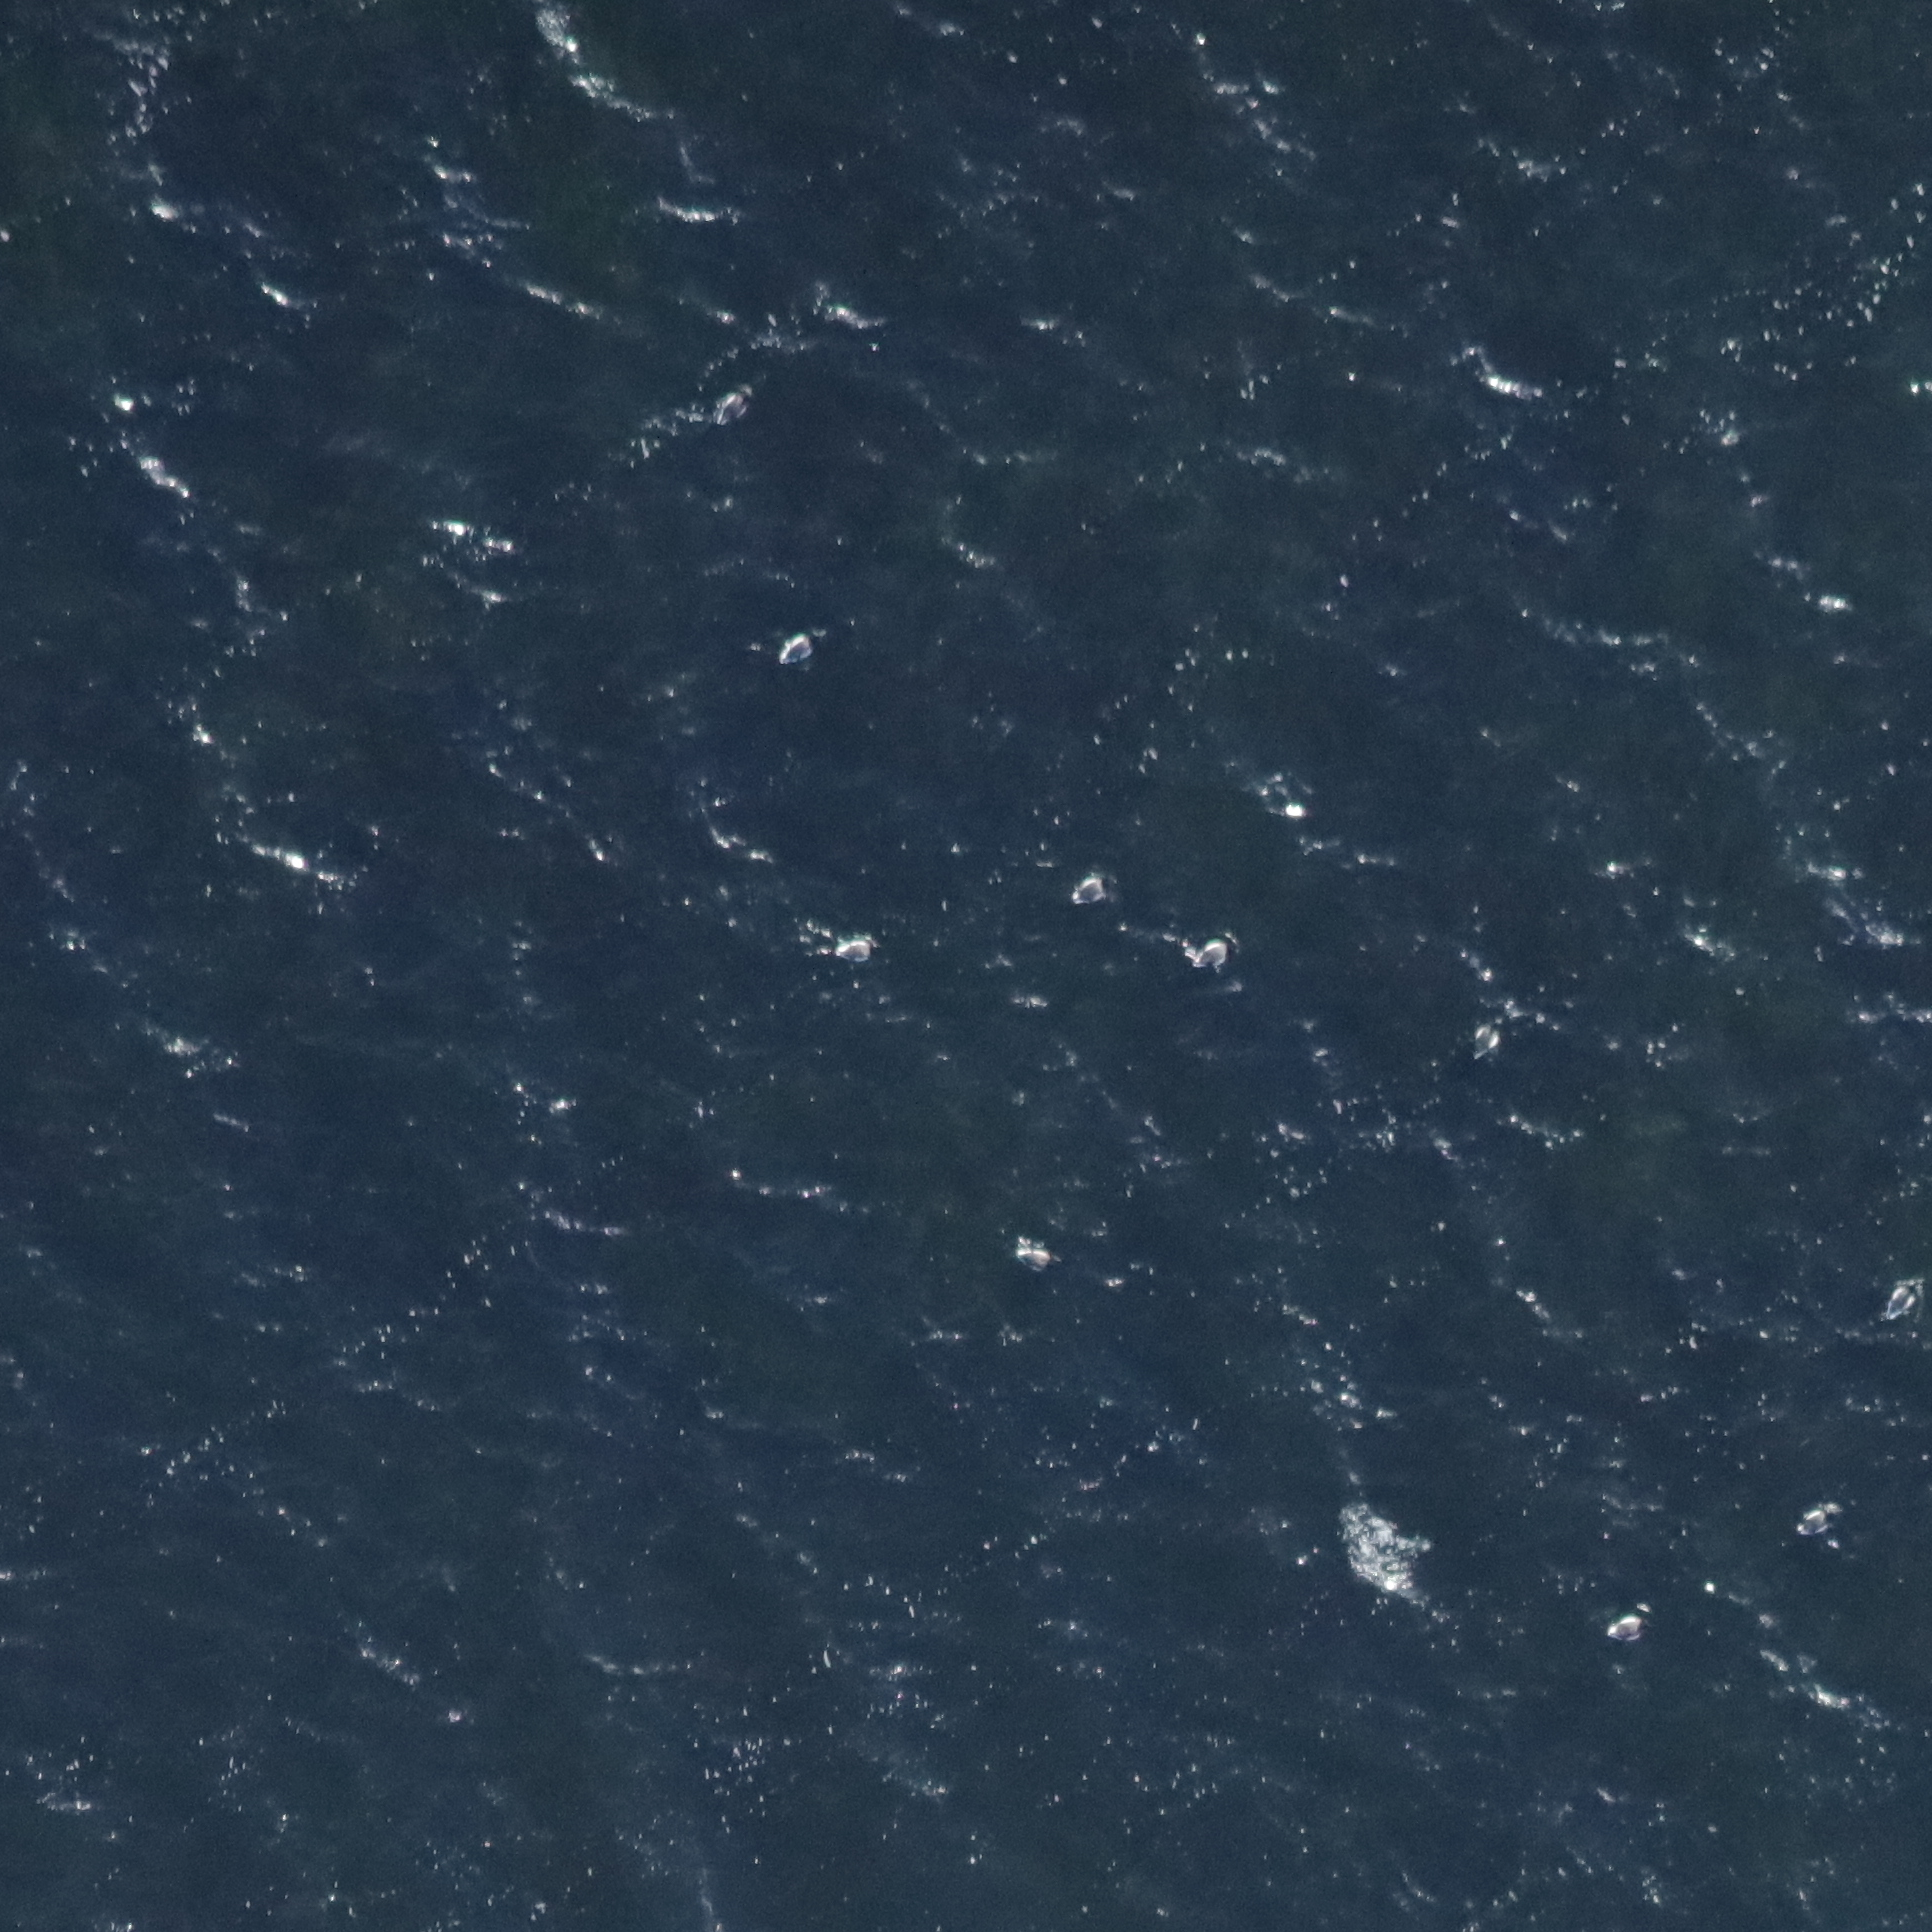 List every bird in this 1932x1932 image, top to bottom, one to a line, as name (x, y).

brant (731, 406)
brant (797, 651)
brant (1091, 892)
brant (855, 953)
brant (1218, 958)
brant (1485, 1038)
brant (1038, 1260)
brant (1900, 1305)
brant (1817, 1522)
brant (1628, 1626)